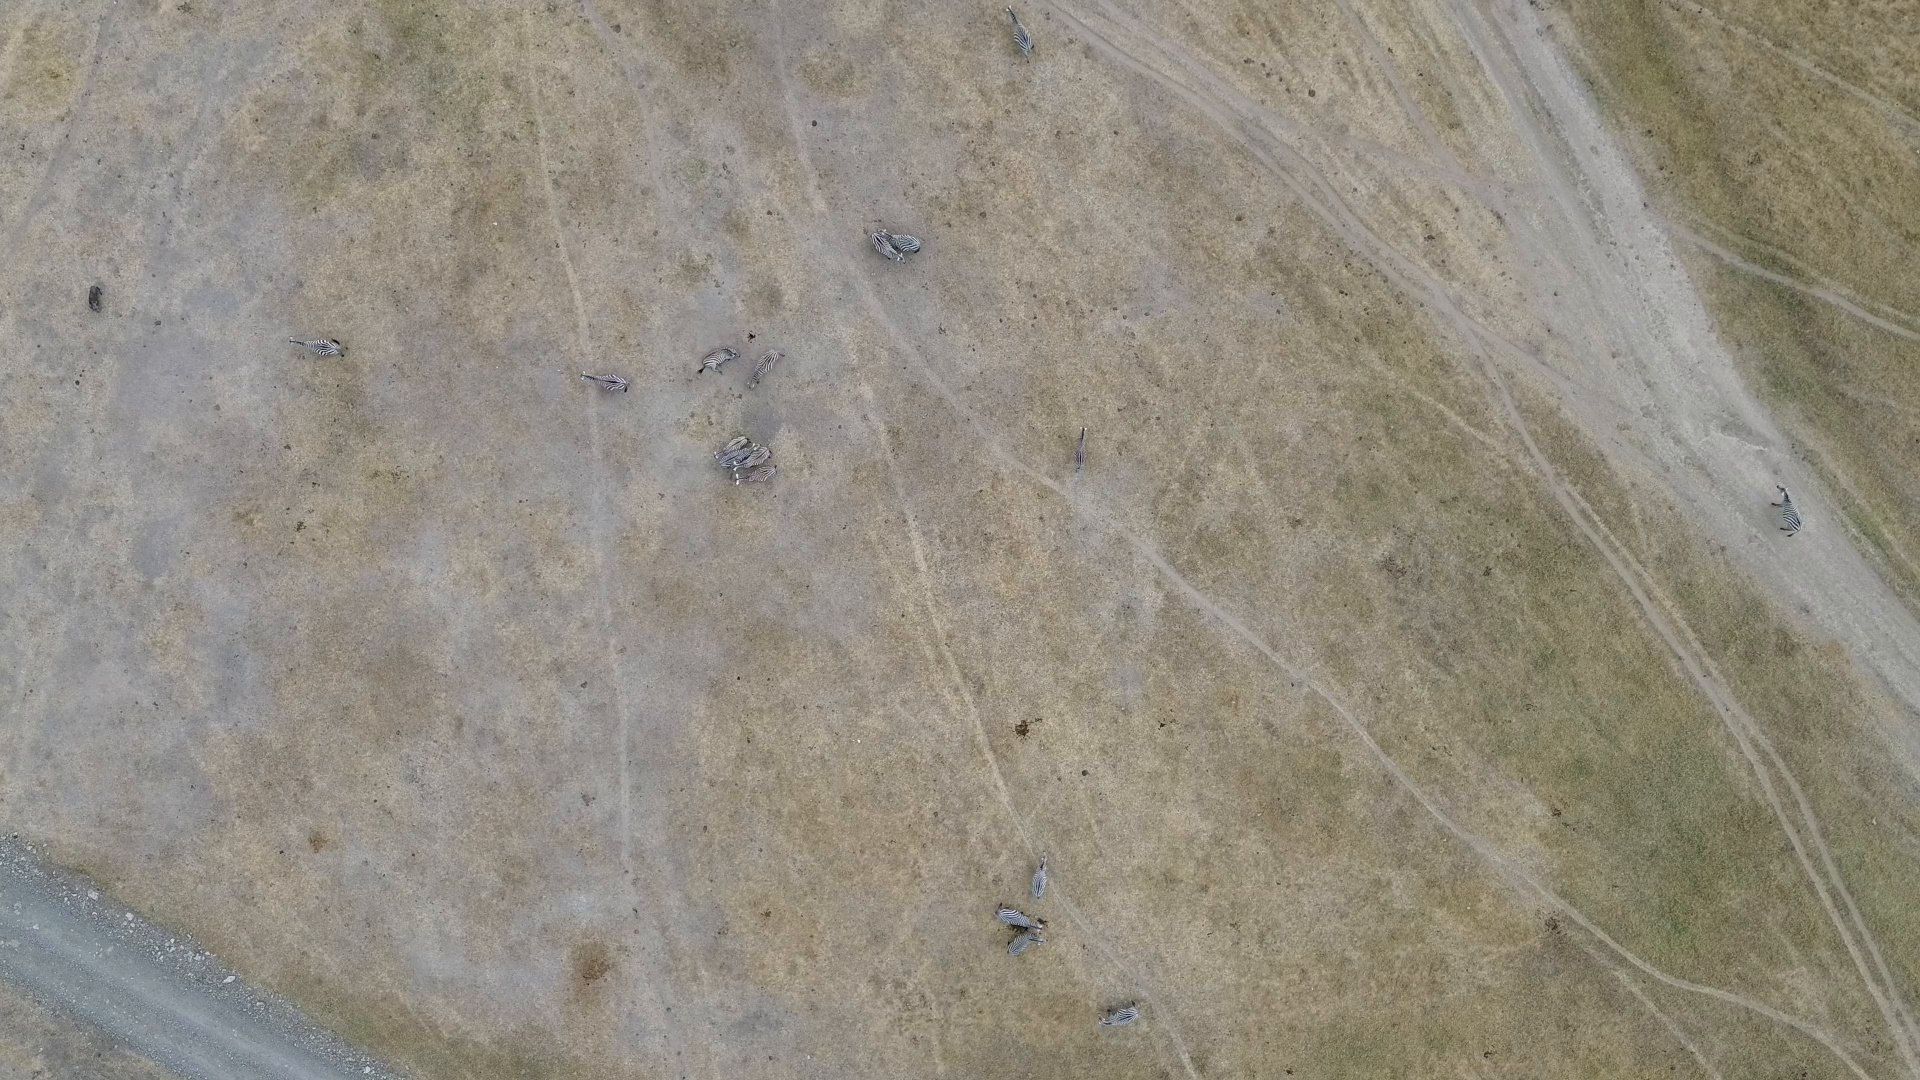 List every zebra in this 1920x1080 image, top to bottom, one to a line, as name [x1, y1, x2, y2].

zebra [1007, 11, 1033, 57]
zebra [879, 230, 920, 252]
zebra [871, 234, 906, 266]
zebra [293, 337, 341, 355]
zebra [702, 349, 737, 372]
zebra [757, 351, 787, 376]
zebra [589, 373, 627, 391]
zebra [1073, 431, 1087, 474]
zebra [713, 436, 749, 458]
zebra [719, 443, 762, 465]
zebra [732, 446, 771, 470]
zebra [735, 467, 773, 483]
zebra [1777, 486, 1802, 532]
zebra [1031, 858, 1048, 898]
zebra [995, 909, 1043, 927]
zebra [1004, 927, 1044, 955]
zebra [1098, 1007, 1139, 1028]